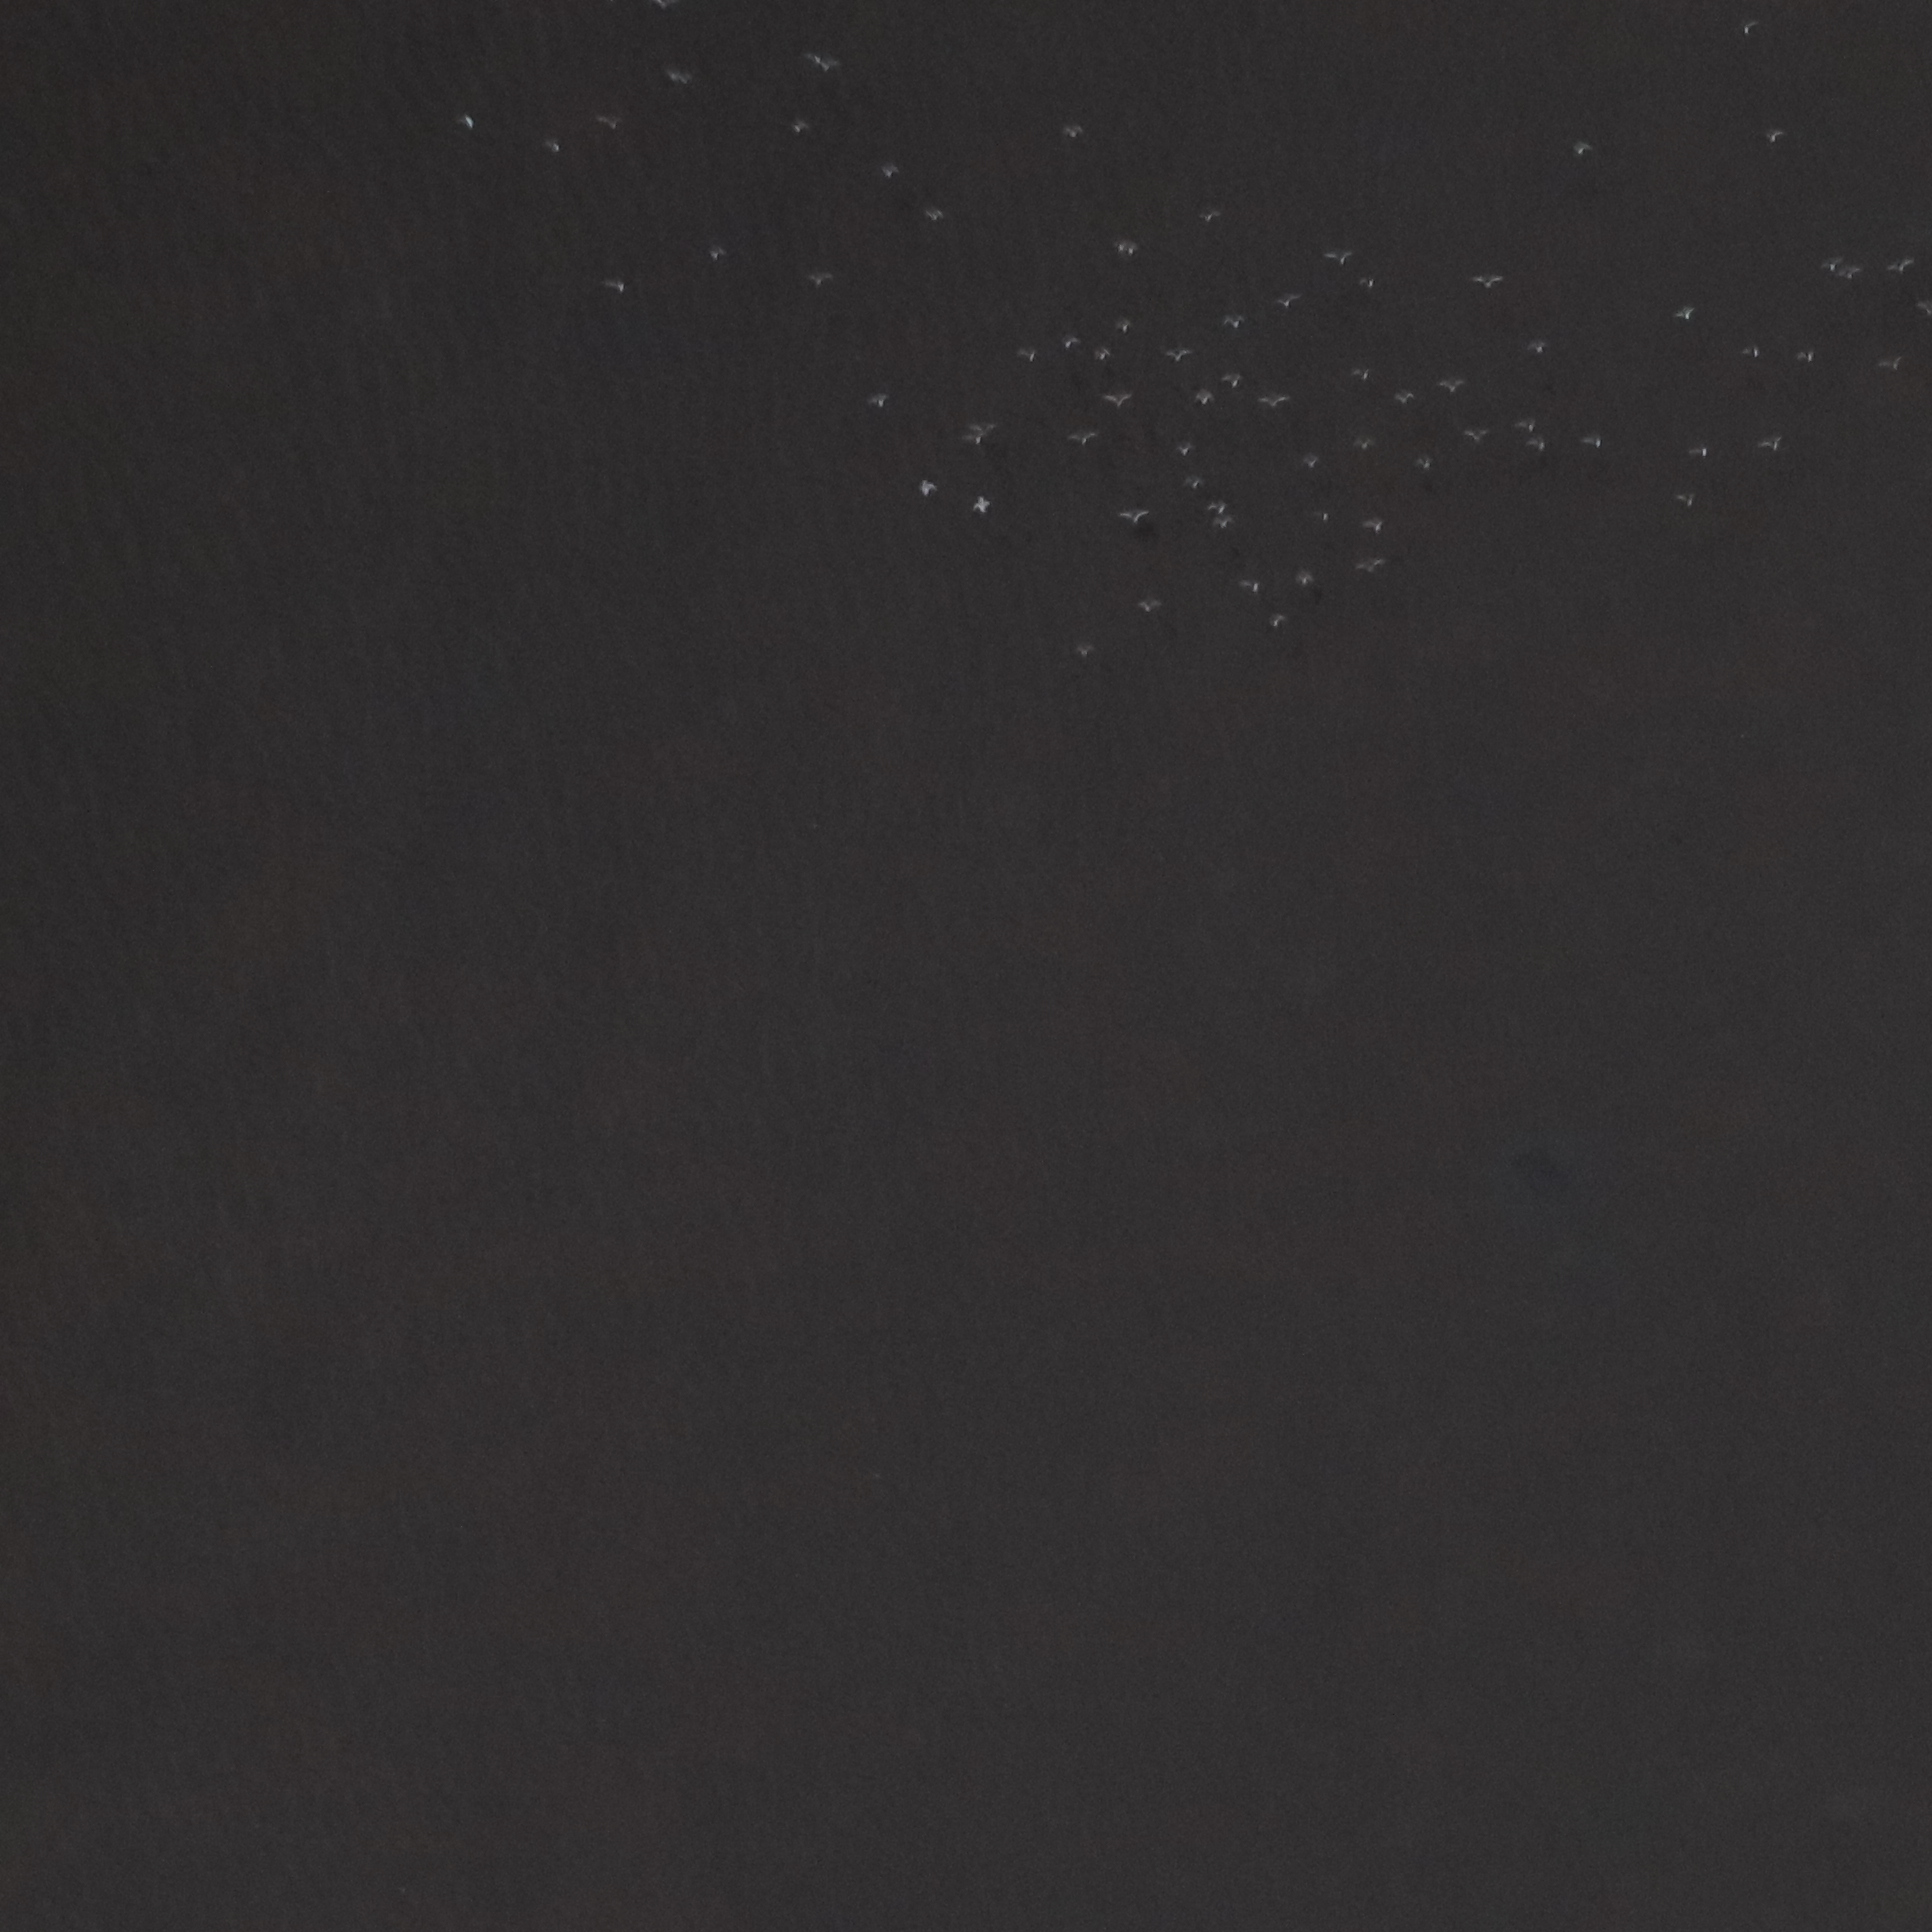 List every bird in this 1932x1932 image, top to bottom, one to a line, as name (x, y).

other bird (1749, 27)
other bird (827, 59)
other bird (680, 75)
other bird (482, 114)
other bird (616, 120)
other bird (1074, 123)
other bird (809, 125)
other bird (1581, 142)
other bird (1776, 143)
other bird (560, 147)
other bird (882, 168)
other bird (936, 213)
other bird (1227, 219)
other bird (722, 244)
other bird (1130, 250)
other bird (1336, 253)
other bird (1905, 257)
other bird (1830, 270)
other bird (1852, 272)
other bird (1368, 275)
other bird (827, 277)
other bird (625, 279)
other bird (1492, 281)
other bird (1291, 298)
other bird (1693, 307)
other bird (1238, 308)
other bird (1135, 333)
other bird (1076, 343)
other bird (1539, 348)
other bird (1749, 350)
other bird (1030, 351)
other bird (1107, 351)
other bird (1187, 351)
other bird (1811, 360)
other bird (1893, 362)
other bird (1354, 365)
other bird (1238, 370)
other bird (1450, 379)
other bird (1203, 395)
other bird (1268, 395)
other bird (1412, 395)
other bird (1116, 401)
other bird (886, 406)
other bird (983, 424)
other bird (1525, 430)
other bird (1092, 432)
other bird (1479, 433)
other bird (976, 440)
other bird (1775, 441)
other bird (1543, 442)
other bird (1187, 444)
other bird (1589, 444)
other bird (1361, 445)
other bird (1708, 445)
other bird (1319, 463)
other bird (1426, 464)
other bird (1196, 473)
other bird (929, 476)
other bird (1692, 491)
other bird (988, 498)
other bird (1376, 506)
other bird (1134, 508)
other bird (1218, 508)
other bird (1325, 519)
other bird (1230, 530)
other bird (1377, 566)
other bird (1304, 569)
other bird (1254, 582)
other bird (1157, 601)
other bird (1282, 626)
other bird (1094, 649)